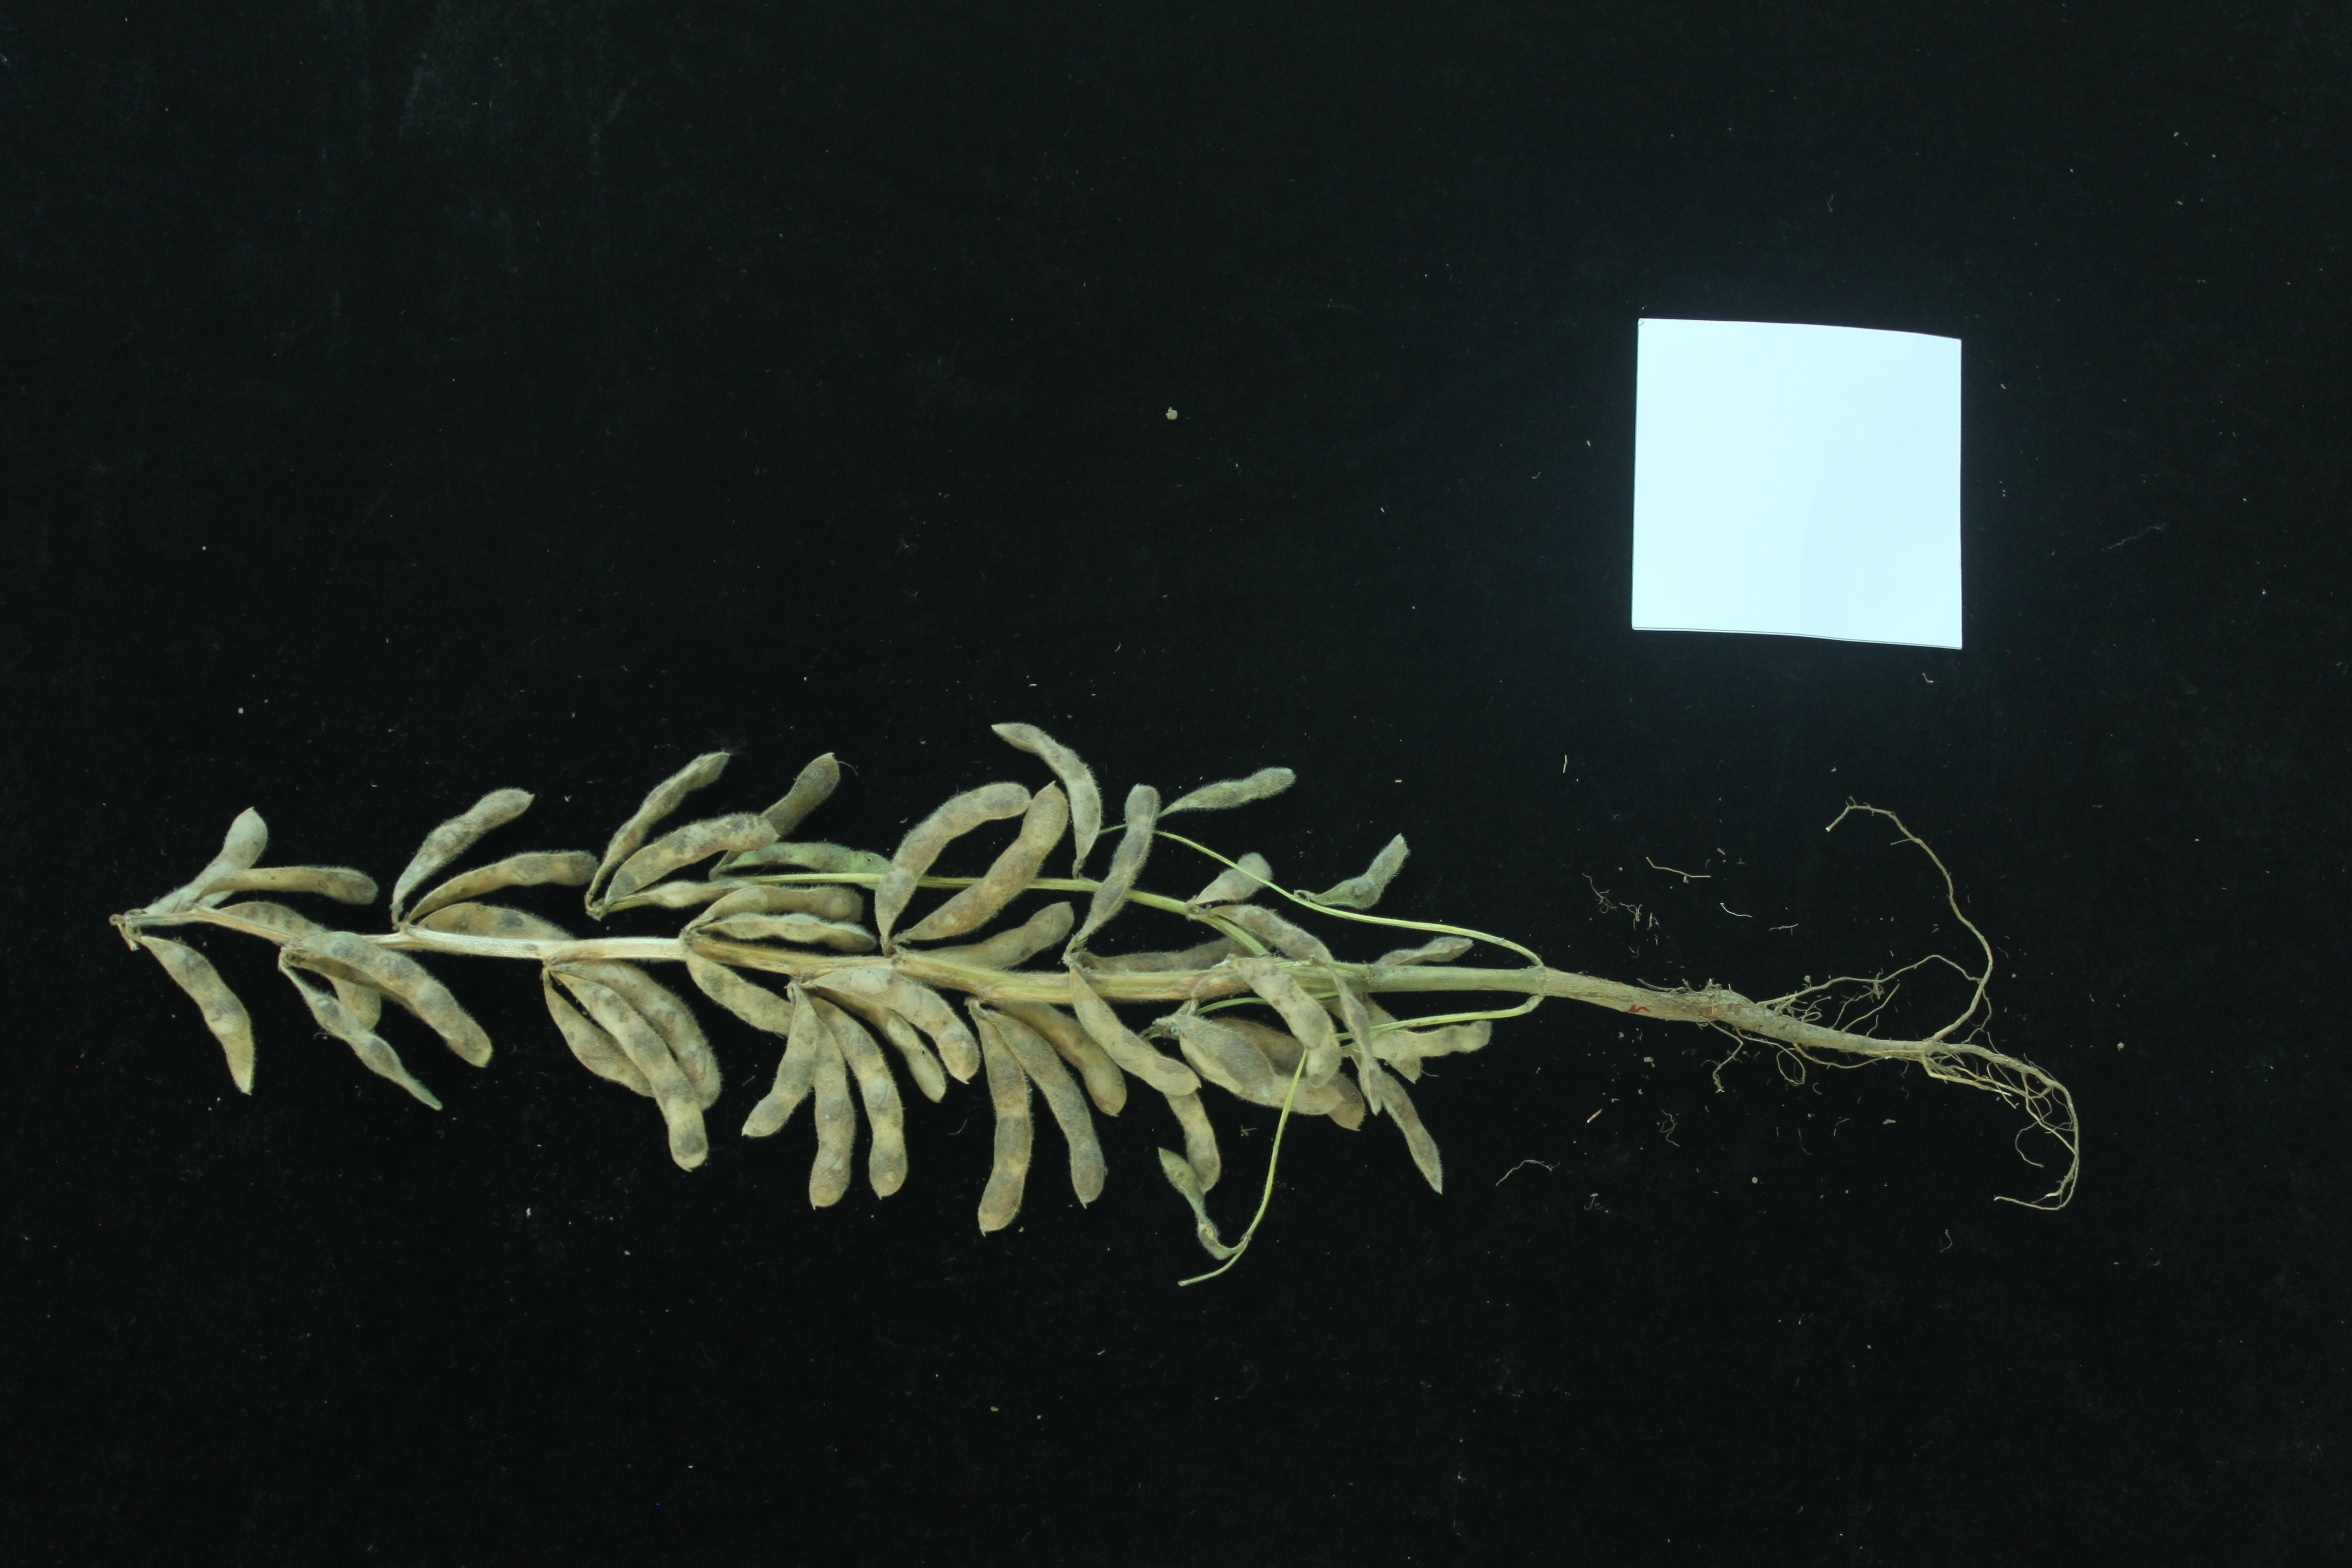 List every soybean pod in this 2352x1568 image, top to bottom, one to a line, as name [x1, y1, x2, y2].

soybean pod [995, 727, 1100, 873]
soybean pod [586, 754, 728, 909]
soybean pod [766, 756, 838, 839]
soybean pod [1165, 769, 1292, 815]
soybean pod [895, 783, 1068, 944]
soybean pod [875, 784, 1028, 953]
soybean pod [1074, 787, 1158, 947]
soybean pod [392, 790, 536, 921]
soybean pod [143, 811, 268, 918]
soybean pod [603, 815, 777, 907]
soybean pod [1309, 843, 1406, 907]
soybean pod [729, 845, 909, 889]
soybean pod [404, 852, 600, 927]
soybean pod [1194, 855, 1272, 904]
soybean pod [185, 867, 378, 913]
soybean pod [618, 880, 746, 908]
soybean pod [686, 886, 863, 935]
soybean pod [226, 905, 379, 1036]
soybean pod [930, 905, 1071, 970]
soybean pod [427, 907, 569, 943]
soybean pod [1213, 908, 1327, 961]
soybean pod [707, 914, 875, 953]
soybean pod [282, 932, 490, 1066]
soybean pod [1090, 937, 1253, 976]
soybean pod [139, 938, 253, 1095]
soybean pod [1380, 942, 1470, 965]
soybean pod [684, 946, 792, 1034]
soybean pod [1232, 959, 1339, 1092]
soybean pod [557, 960, 719, 1108]
soybean pod [804, 968, 980, 1082]
soybean pod [1069, 969, 1198, 1094]
soybean pod [557, 976, 707, 1172]
soybean pod [293, 982, 439, 1109]
soybean pod [1336, 983, 1384, 1114]
soybean pod [809, 988, 944, 1102]
soybean pod [548, 989, 652, 1099]
soybean pod [743, 989, 818, 1137]
soybean pod [811, 999, 908, 1198]
soybean pod [996, 1002, 1123, 1116]
soybean pod [977, 1008, 1102, 1207]
soybean pod [969, 1010, 1033, 1237]
soybean pod [1162, 1018, 1272, 1102]
soybean pod [1219, 1019, 1363, 1129]
soybean pod [808, 1020, 856, 1211]
soybean pod [1349, 1023, 1491, 1061]
soybean pod [1183, 1040, 1343, 1115]
soybean pod [1384, 1074, 1439, 1193]
soybean pod [1166, 1093, 1220, 1193]
soybean pod [1158, 1151, 1236, 1261]